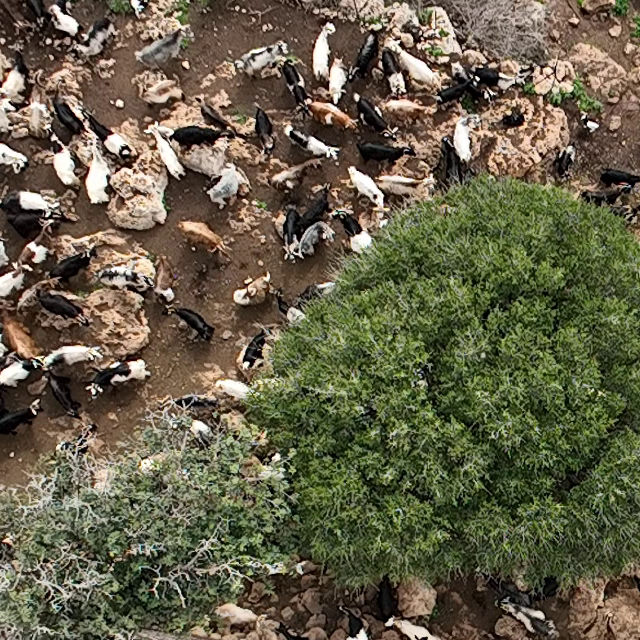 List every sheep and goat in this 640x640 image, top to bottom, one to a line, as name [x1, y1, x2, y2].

goat [0, 0, 26, 33]
goat [26, 0, 46, 28]
goat [49, 3, 82, 40]
goat [70, 15, 119, 60]
goat [0, 20, 5, 87]
goat [312, 22, 335, 80]
goat [134, 23, 189, 70]
goat [346, 27, 378, 82]
goat [384, 37, 441, 91]
goat [235, 40, 287, 77]
goat [0, 42, 27, 104]
goat [380, 48, 407, 94]
goat [282, 58, 313, 116]
goat [330, 59, 346, 104]
goat [475, 66, 534, 92]
goat [28, 70, 51, 137]
goat [435, 74, 478, 104]
goat [136, 75, 182, 105]
goat [55, 81, 89, 134]
goat [355, 94, 398, 140]
goat [0, 98, 17, 152]
goat [196, 98, 236, 131]
goat [387, 100, 437, 126]
goat [305, 102, 358, 132]
goat [253, 103, 275, 149]
goat [503, 105, 524, 126]
goat [80, 107, 138, 159]
goat [579, 111, 599, 134]
goat [454, 114, 479, 163]
goat [142, 122, 186, 179]
goat [43, 123, 81, 186]
goat [285, 124, 339, 161]
goat [171, 125, 236, 151]
goat [86, 136, 113, 203]
goat [438, 136, 465, 191]
goat [0, 139, 28, 174]
goat [357, 141, 416, 165]
goat [553, 144, 575, 177]
goat [271, 158, 321, 194]
goat [208, 163, 245, 205]
goat [348, 165, 389, 219]
goat [599, 168, 639, 189]
goat [377, 173, 437, 197]
goat [299, 183, 332, 234]
goat [578, 183, 631, 206]
goat [0, 189, 62, 218]
goat [612, 202, 639, 227]
goat [280, 207, 304, 263]
goat [333, 209, 372, 252]
goat [177, 219, 229, 256]
goat [16, 220, 57, 272]
goat [297, 221, 335, 258]
goat [0, 233, 10, 286]
goat [50, 241, 96, 281]
goat [152, 253, 176, 301]
goat [0, 261, 31, 301]
goat [96, 264, 155, 290]
goat [233, 275, 270, 307]
goat [16, 276, 62, 313]
goat [301, 282, 337, 302]
goat [273, 288, 309, 325]
goat [37, 293, 91, 329]
goat [0, 301, 7, 358]
goat [164, 305, 216, 341]
goat [238, 327, 270, 372]
goat [44, 348, 102, 373]
goat [0, 351, 15, 371]
goat [0, 354, 43, 388]
goat [85, 360, 151, 400]
goat [49, 375, 82, 421]
goat [215, 378, 261, 402]
goat [159, 396, 217, 413]
goat [0, 398, 42, 436]
goat [220, 409, 271, 446]
goat [187, 418, 217, 449]
goat [55, 423, 97, 460]
goat [233, 555, 309, 577]
goat [475, 566, 532, 606]
goat [374, 573, 398, 620]
goat [531, 573, 567, 600]
goat [632, 574, 639, 617]
goat [495, 598, 555, 635]
goat [213, 603, 268, 625]
goat [338, 604, 370, 639]
goat [385, 617, 442, 639]
goat [277, 621, 348, 639]
goat [372, 635, 428, 639]